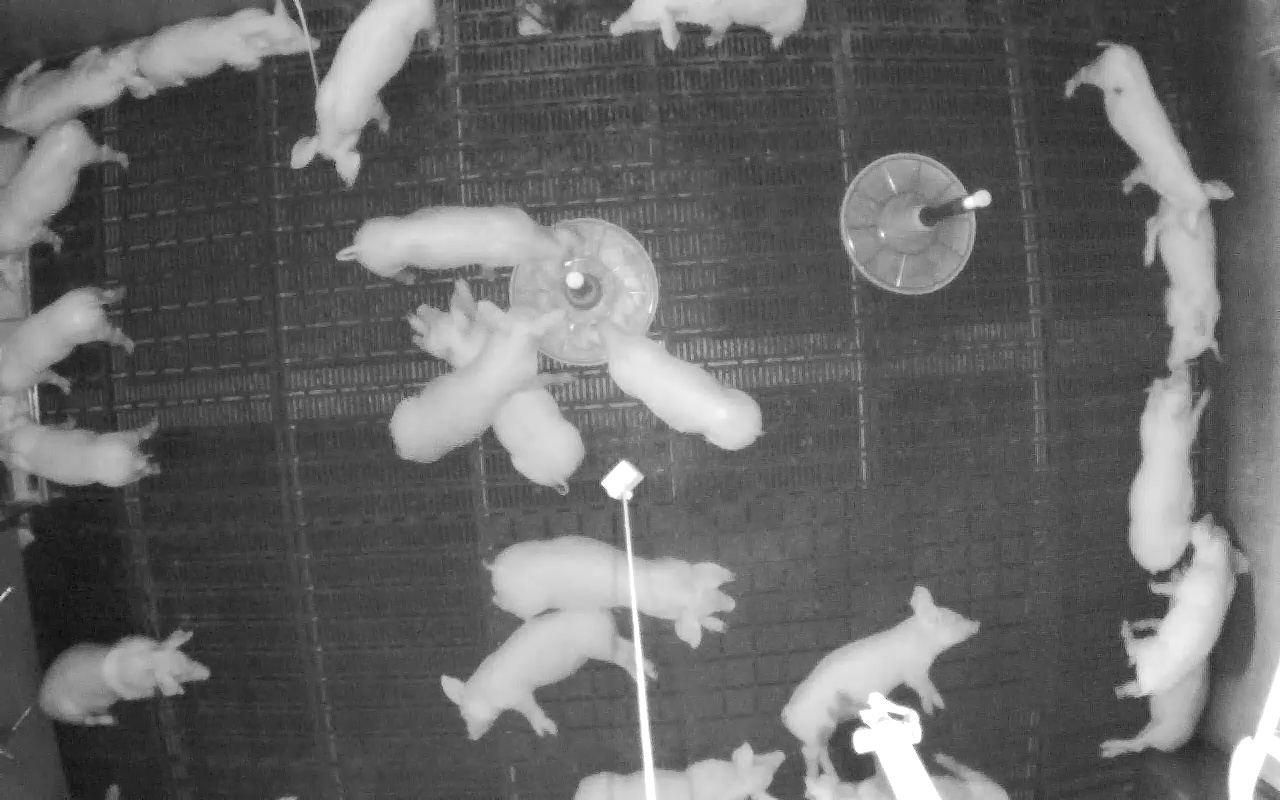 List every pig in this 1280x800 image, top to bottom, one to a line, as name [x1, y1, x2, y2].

pig [288, 0, 440, 192]
pig [609, 0, 808, 51]
pig [137, 1, 319, 90]
pig [1, 37, 159, 135]
pig [1064, 37, 1236, 236]
pig [0, 119, 131, 260]
pig [1142, 198, 1223, 370]
pig [333, 202, 586, 289]
pig [405, 279, 586, 495]
pig [1, 283, 137, 398]
pig [573, 293, 764, 453]
pig [390, 300, 572, 462]
pig [1127, 363, 1215, 574]
pig [0, 410, 165, 489]
pig [1114, 521, 1254, 699]
pig [480, 536, 737, 650]
pig [1102, 563, 1211, 758]
pig [777, 583, 983, 780]
pig [441, 608, 658, 742]
pig [37, 628, 211, 728]
pig [575, 742, 784, 799]
pig [804, 753, 1009, 799]